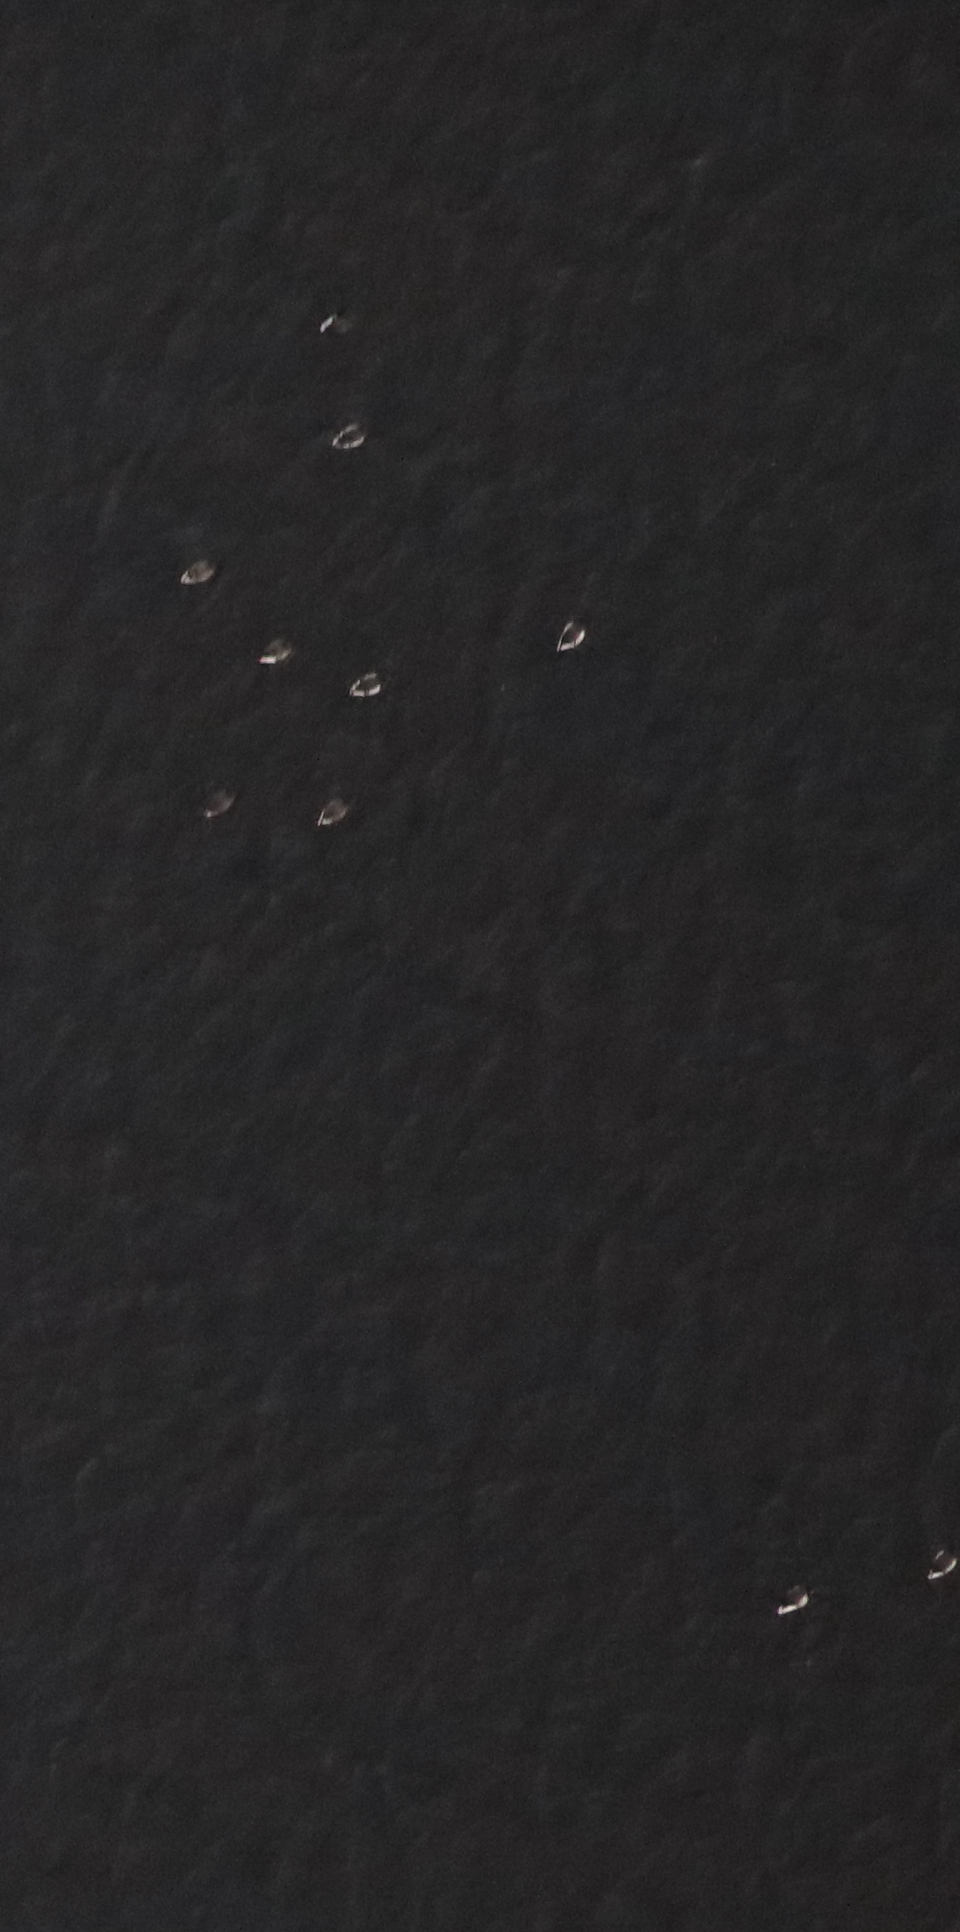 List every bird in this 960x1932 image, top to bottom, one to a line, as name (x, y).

brant (334, 321)
brant (353, 438)
brant (200, 570)
brant (572, 633)
brant (277, 650)
brant (367, 683)
brant (217, 802)
brant (334, 808)
brant (947, 1557)
brant (793, 1600)